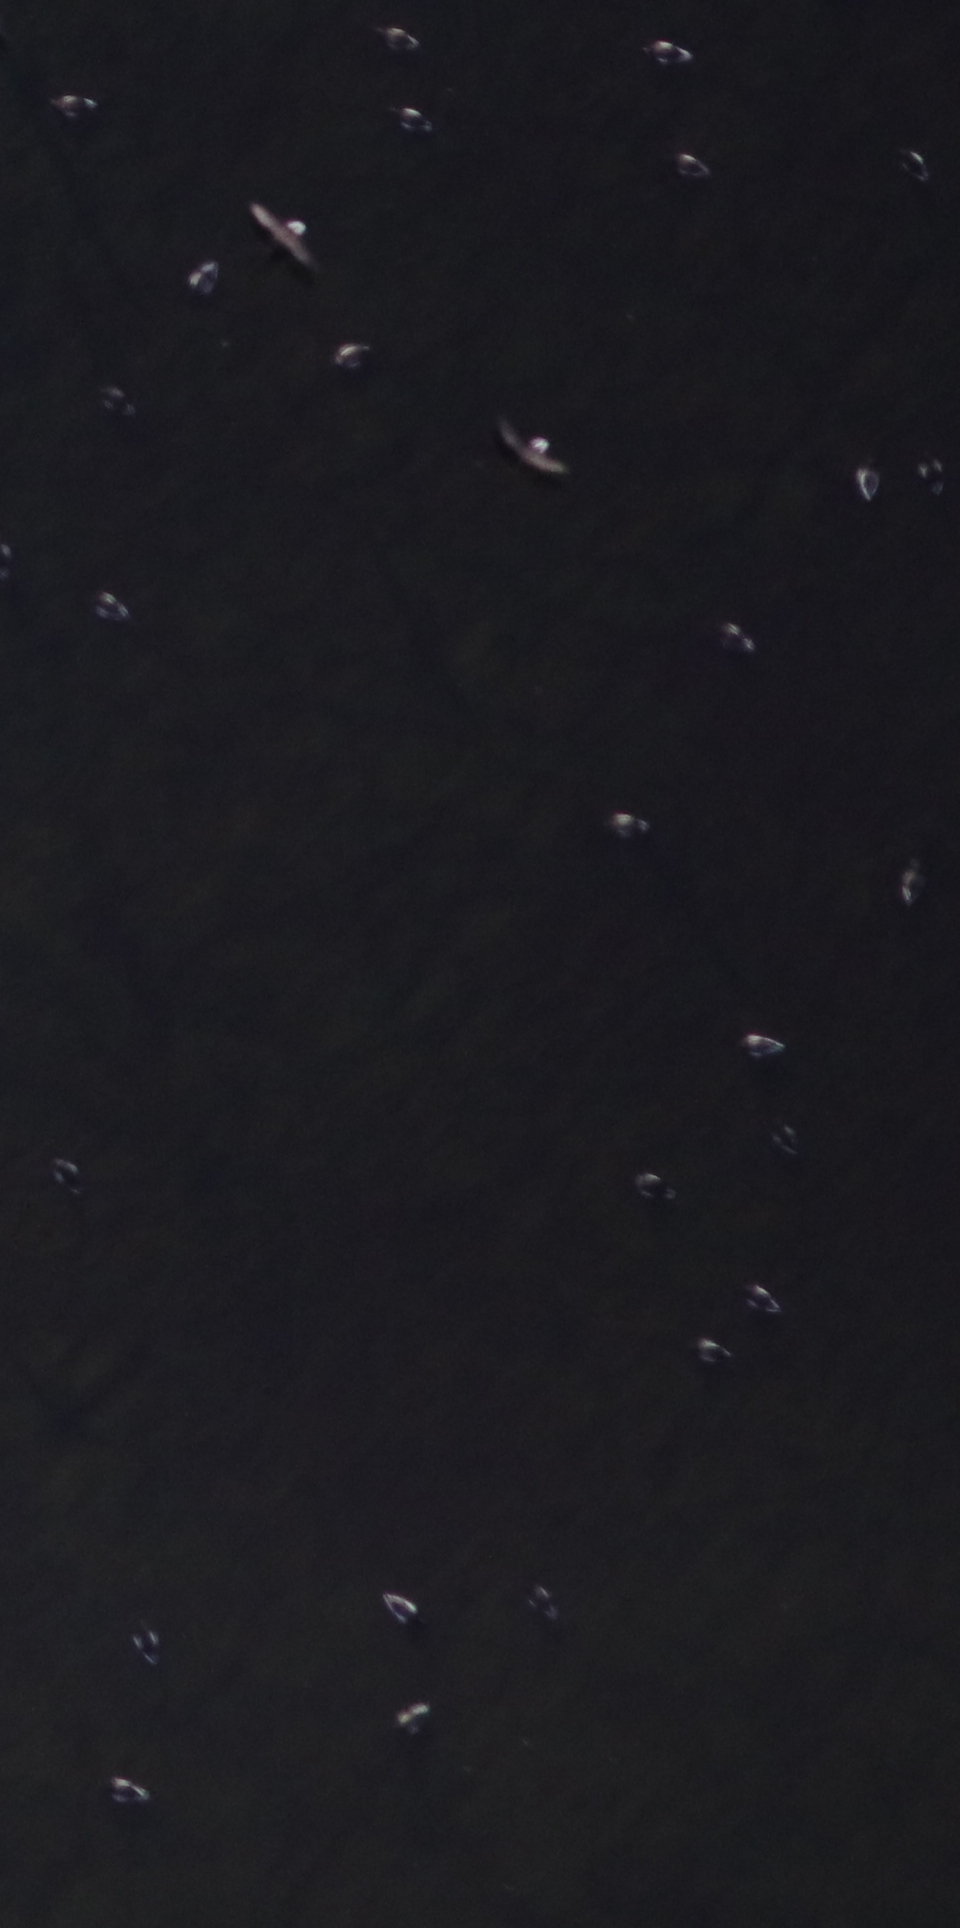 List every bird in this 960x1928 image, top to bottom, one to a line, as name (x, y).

brant (397, 35)
brant (664, 54)
brant (73, 105)
brant (413, 124)
brant (693, 158)
brant (915, 165)
brant (288, 235)
brant (202, 279)
brant (358, 347)
brant (116, 400)
brant (534, 453)
brant (934, 479)
brant (867, 480)
brant (4, 554)
brant (116, 603)
brant (741, 627)
brant (629, 819)
brant (914, 874)
brant (756, 1042)
brant (785, 1139)
brant (73, 1174)
brant (656, 1183)
brant (761, 1296)
brant (712, 1355)
brant (541, 1606)
brant (400, 1607)
brant (140, 1652)
brant (423, 1721)
brant (131, 1791)